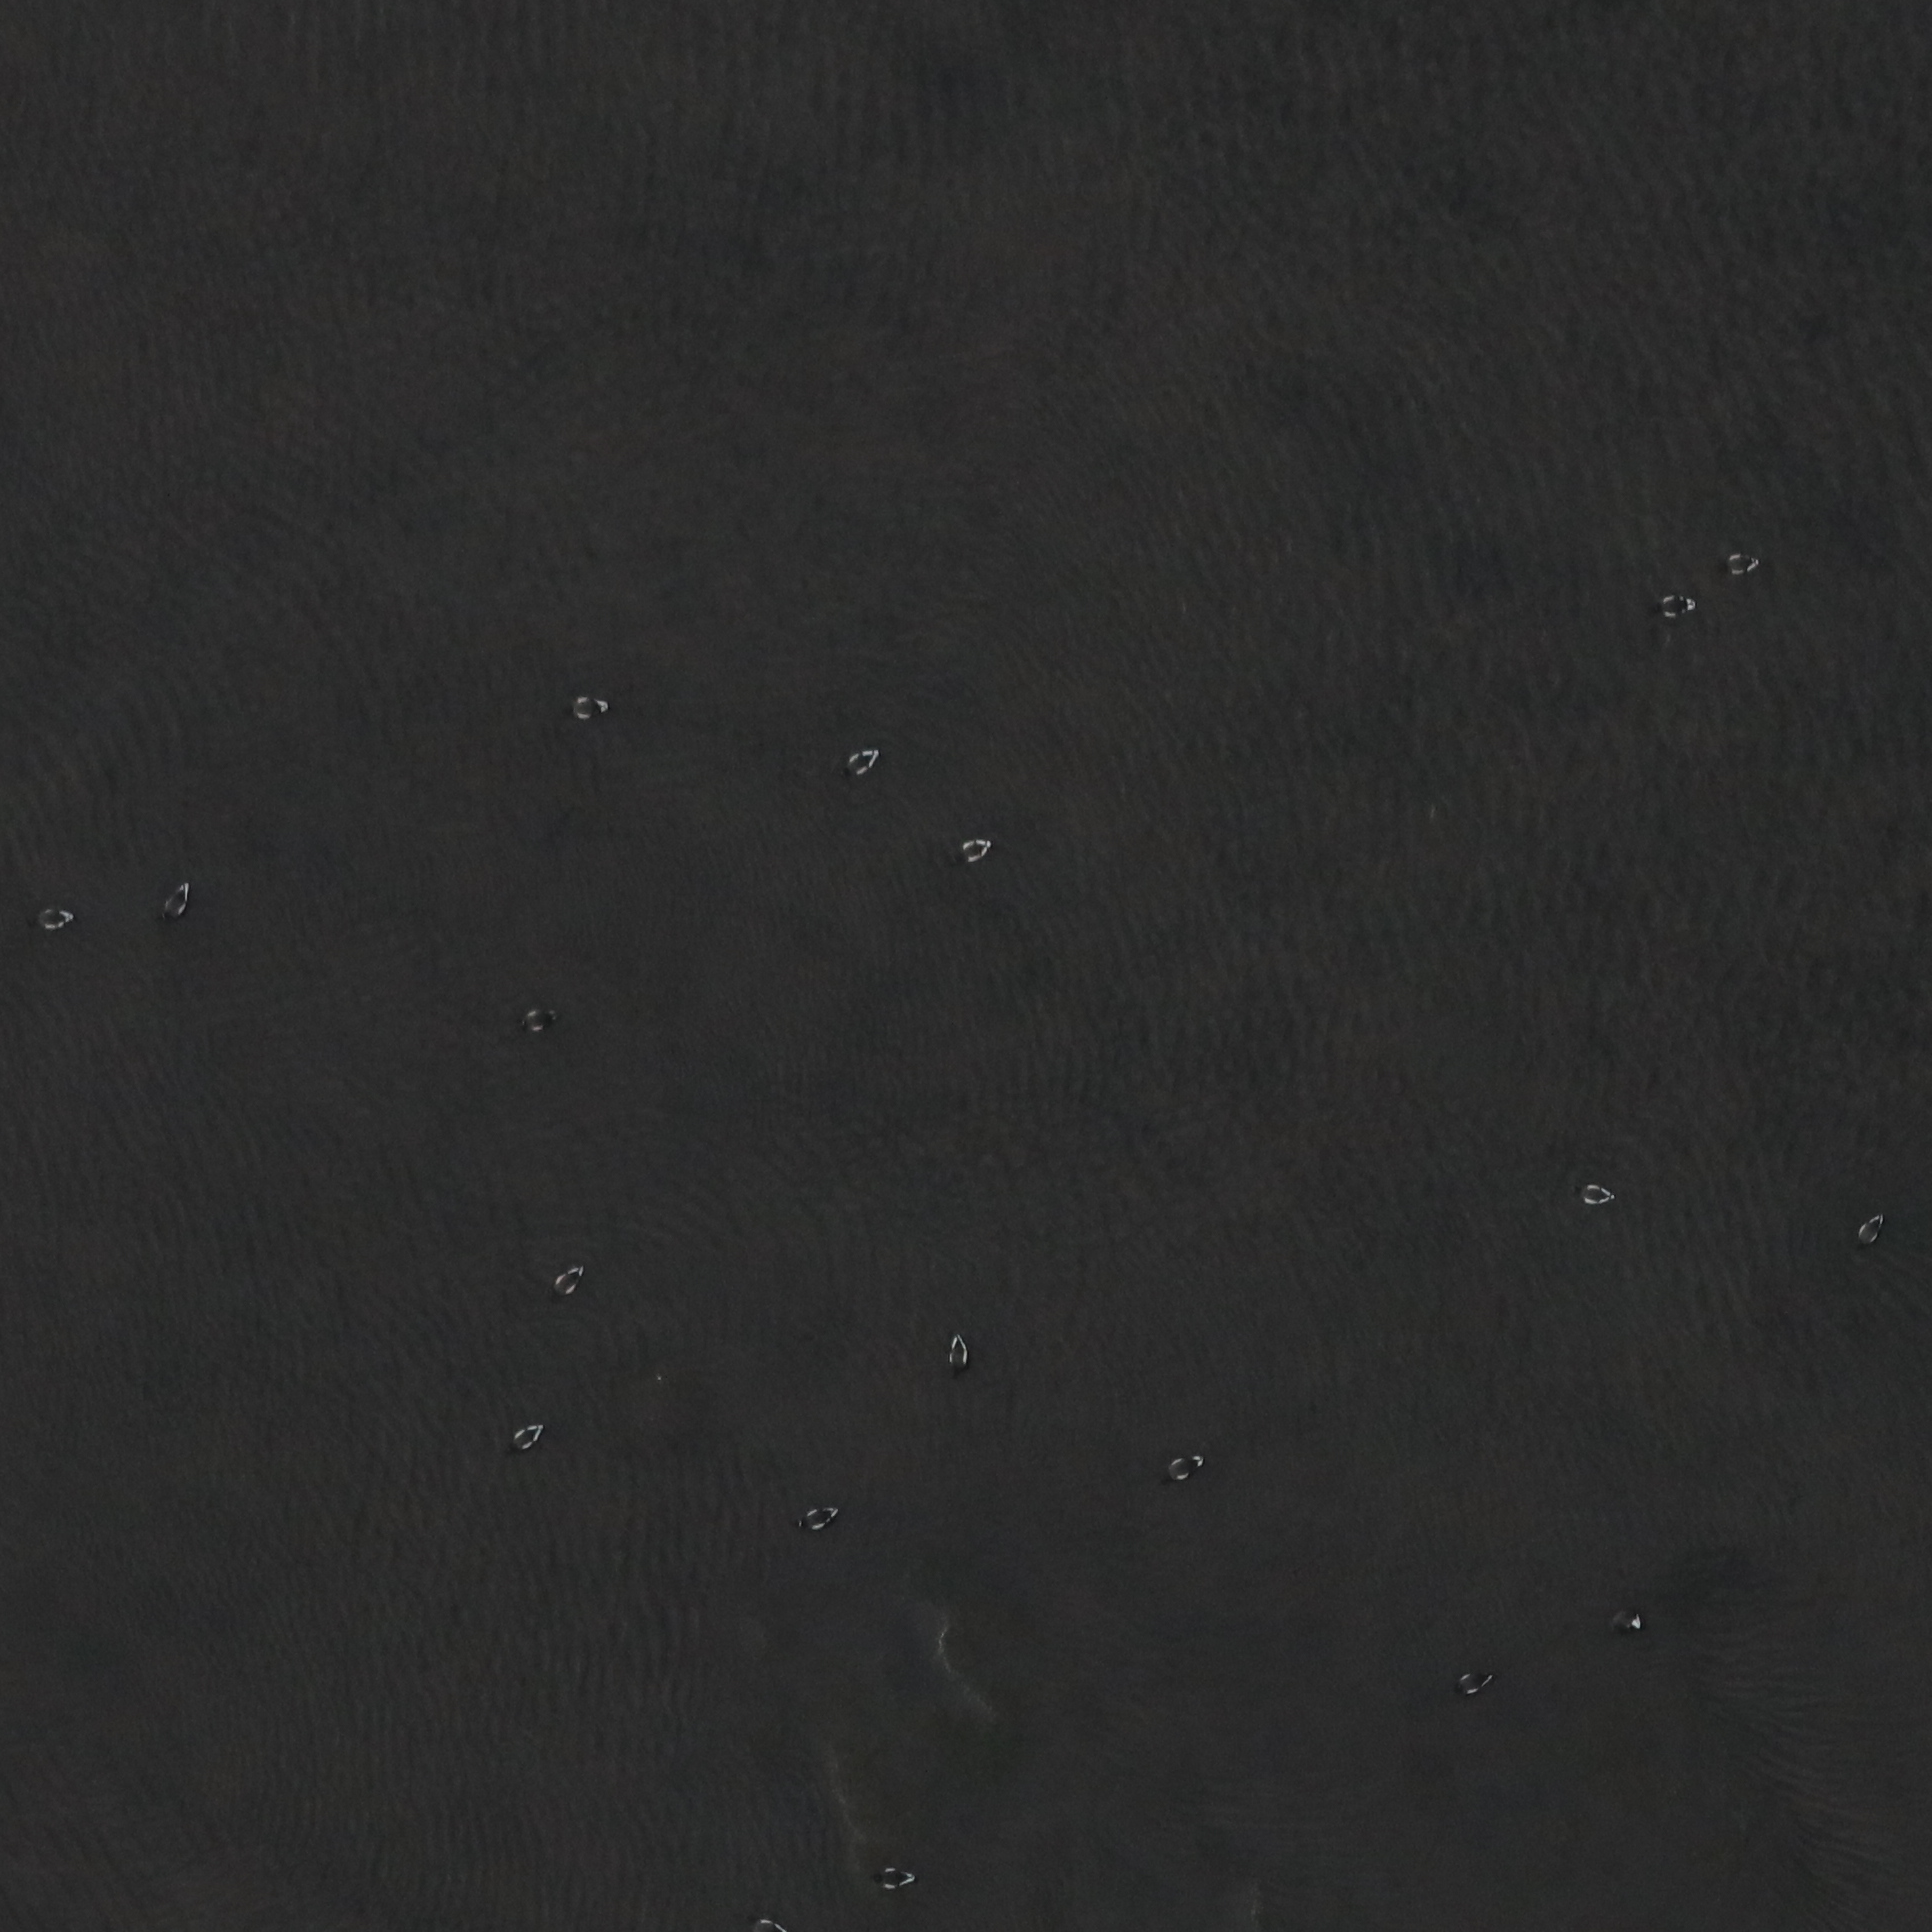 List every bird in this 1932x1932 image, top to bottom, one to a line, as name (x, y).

brant (1741, 563)
brant (1675, 606)
brant (587, 708)
brant (861, 763)
brant (974, 850)
brant (174, 903)
brant (50, 919)
brant (537, 1019)
brant (1595, 1195)
brant (1870, 1232)
brant (566, 1282)
brant (959, 1355)
brant (523, 1439)
brant (1184, 1469)
brant (816, 1518)
brant (1631, 1624)
brant (1476, 1685)
brant (893, 1879)
brant (766, 1928)